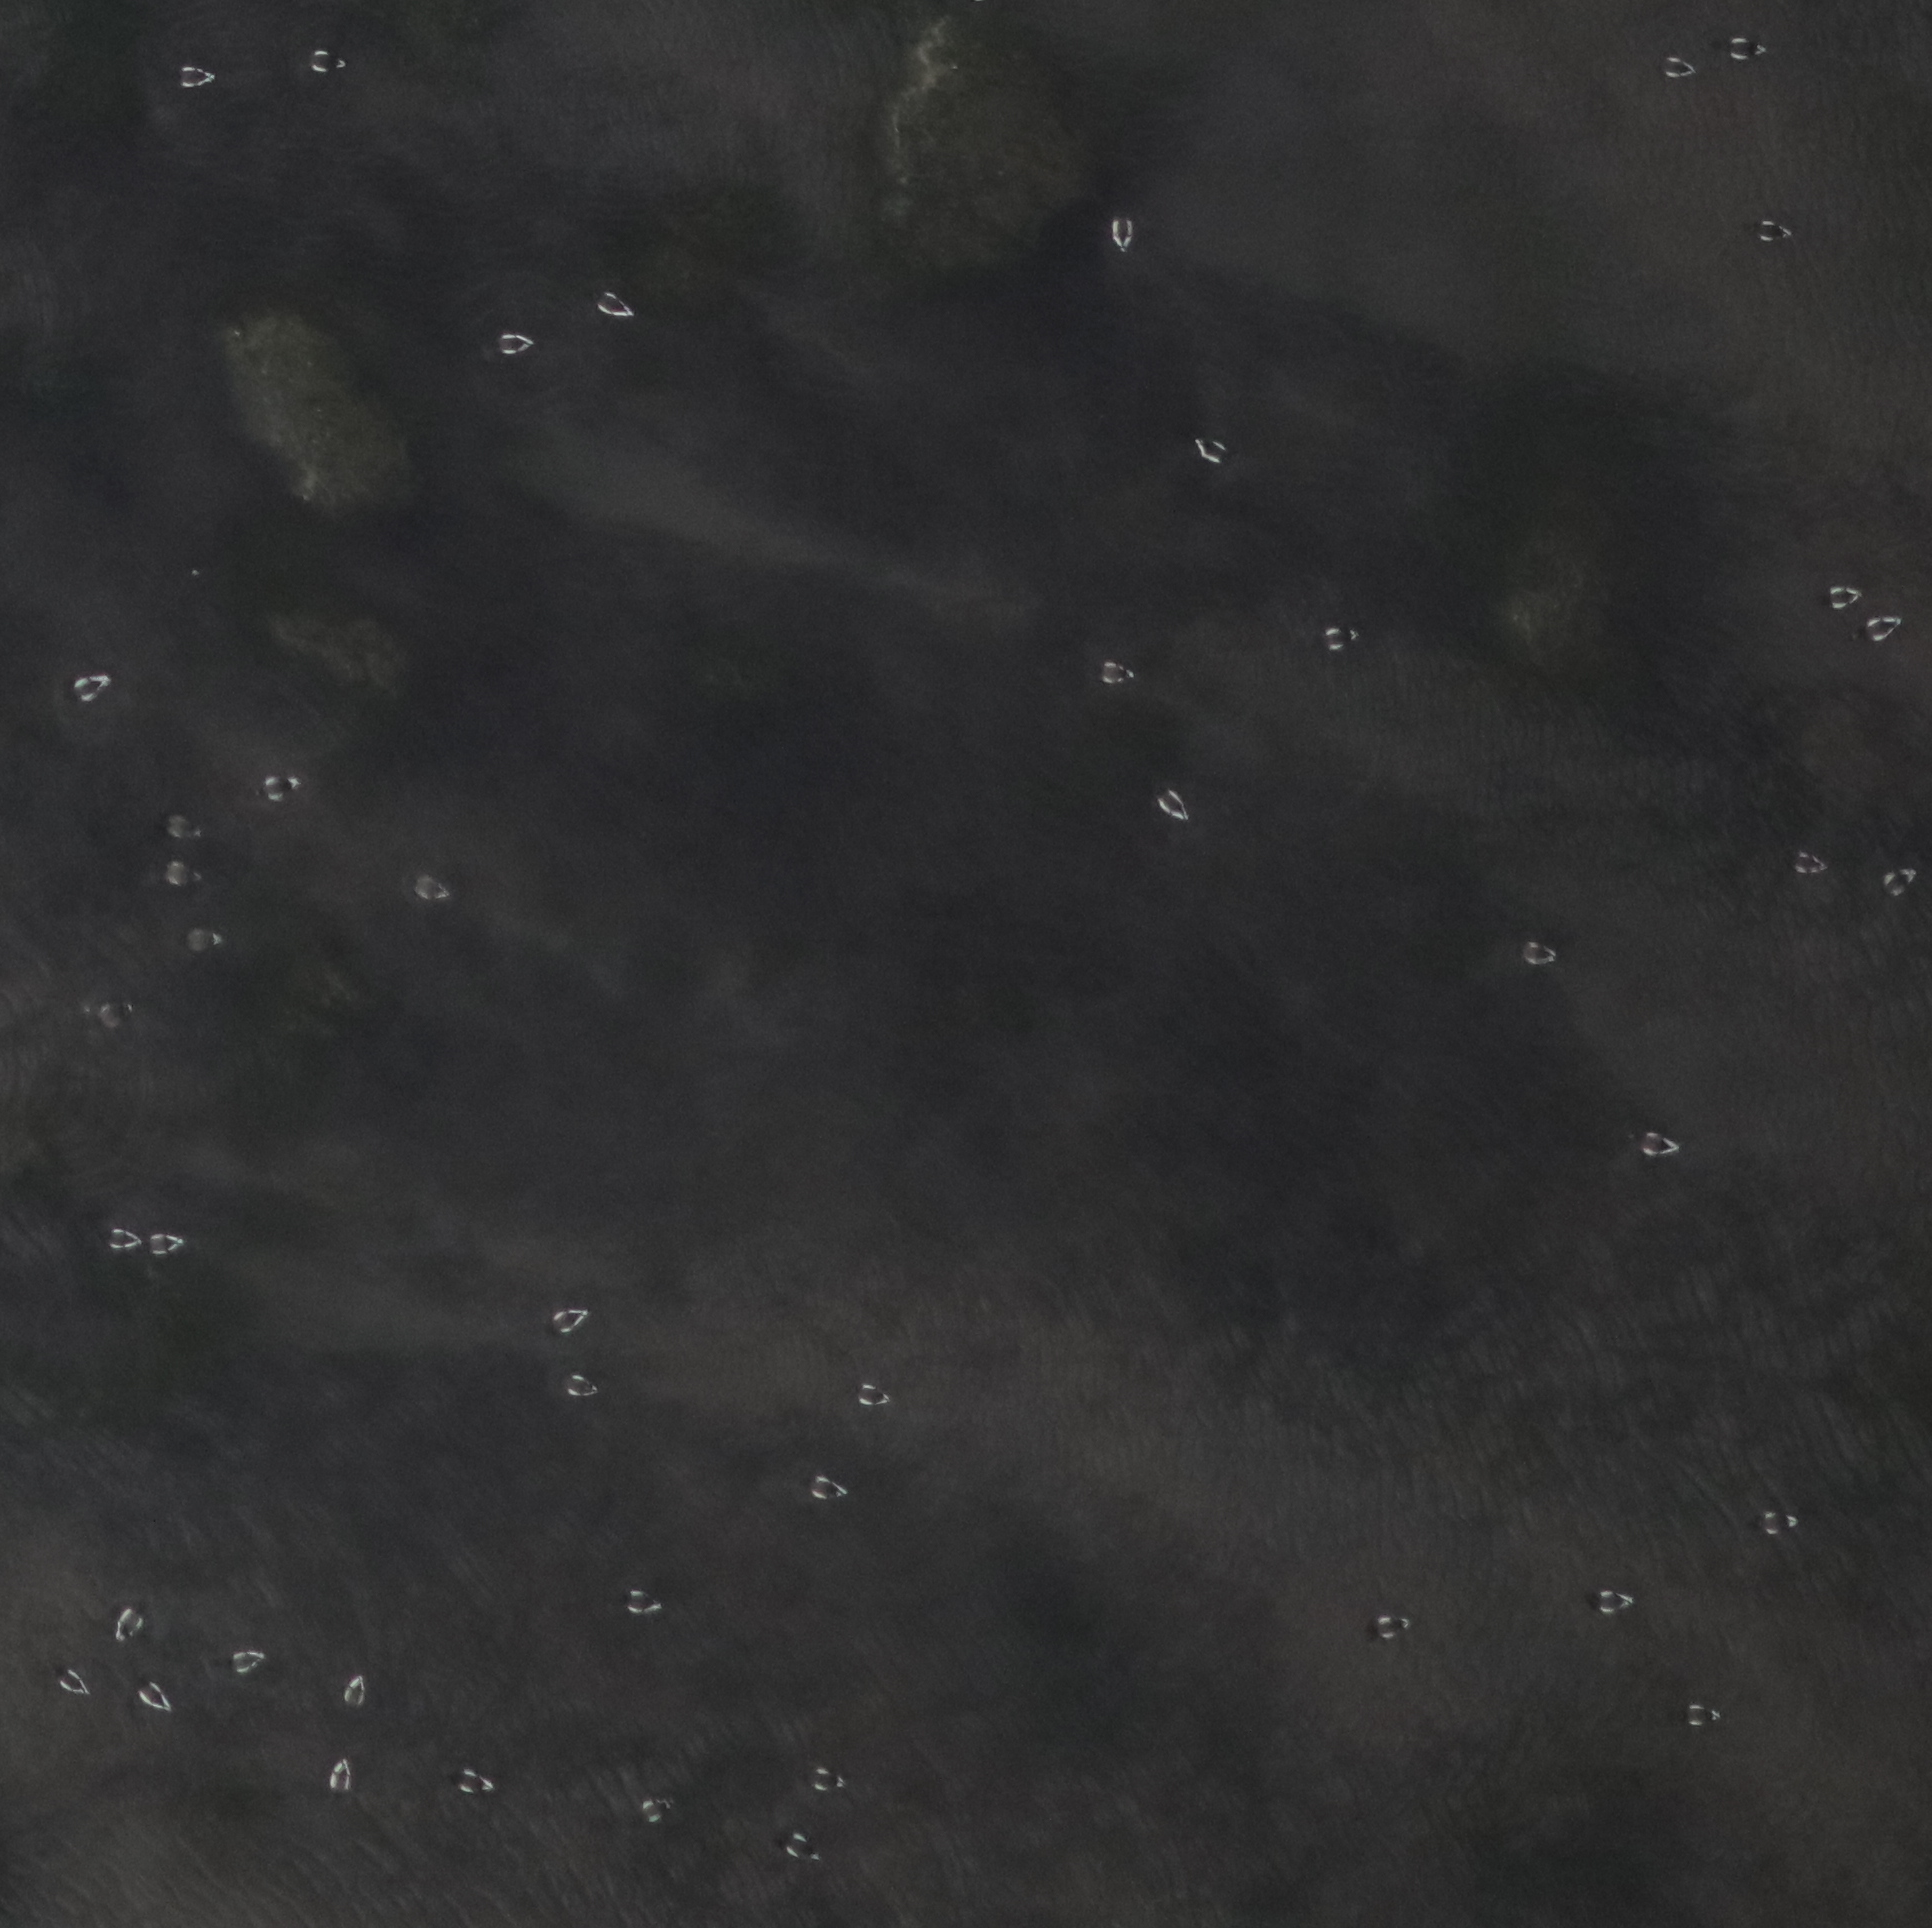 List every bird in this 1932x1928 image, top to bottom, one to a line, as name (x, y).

brant (1745, 48)
brant (327, 58)
brant (1678, 66)
brant (193, 76)
brant (1774, 229)
brant (1119, 231)
brant (611, 304)
brant (513, 344)
brant (1210, 452)
brant (1840, 596)
brant (1879, 629)
brant (1339, 636)
brant (1112, 672)
brant (88, 688)
brant (280, 788)
brant (1172, 803)
brant (184, 827)
brant (1809, 864)
brant (179, 873)
brant (1899, 880)
brant (429, 888)
brant (202, 940)
brant (1537, 953)
brant (110, 1016)
brant (1655, 1144)
brant (121, 1238)
brant (161, 1245)
brant (564, 1322)
brant (580, 1384)
brant (874, 1396)
brant (823, 1487)
brant (1776, 1522)
brant (641, 1602)
brant (1609, 1602)
brant (129, 1623)
brant (1389, 1627)
brant (242, 1662)
brant (70, 1681)
brant (354, 1690)
brant (153, 1698)
brant (1703, 1715)
brant (342, 1779)
brant (823, 1779)
brant (472, 1781)
brant (655, 1810)
brant (797, 1846)